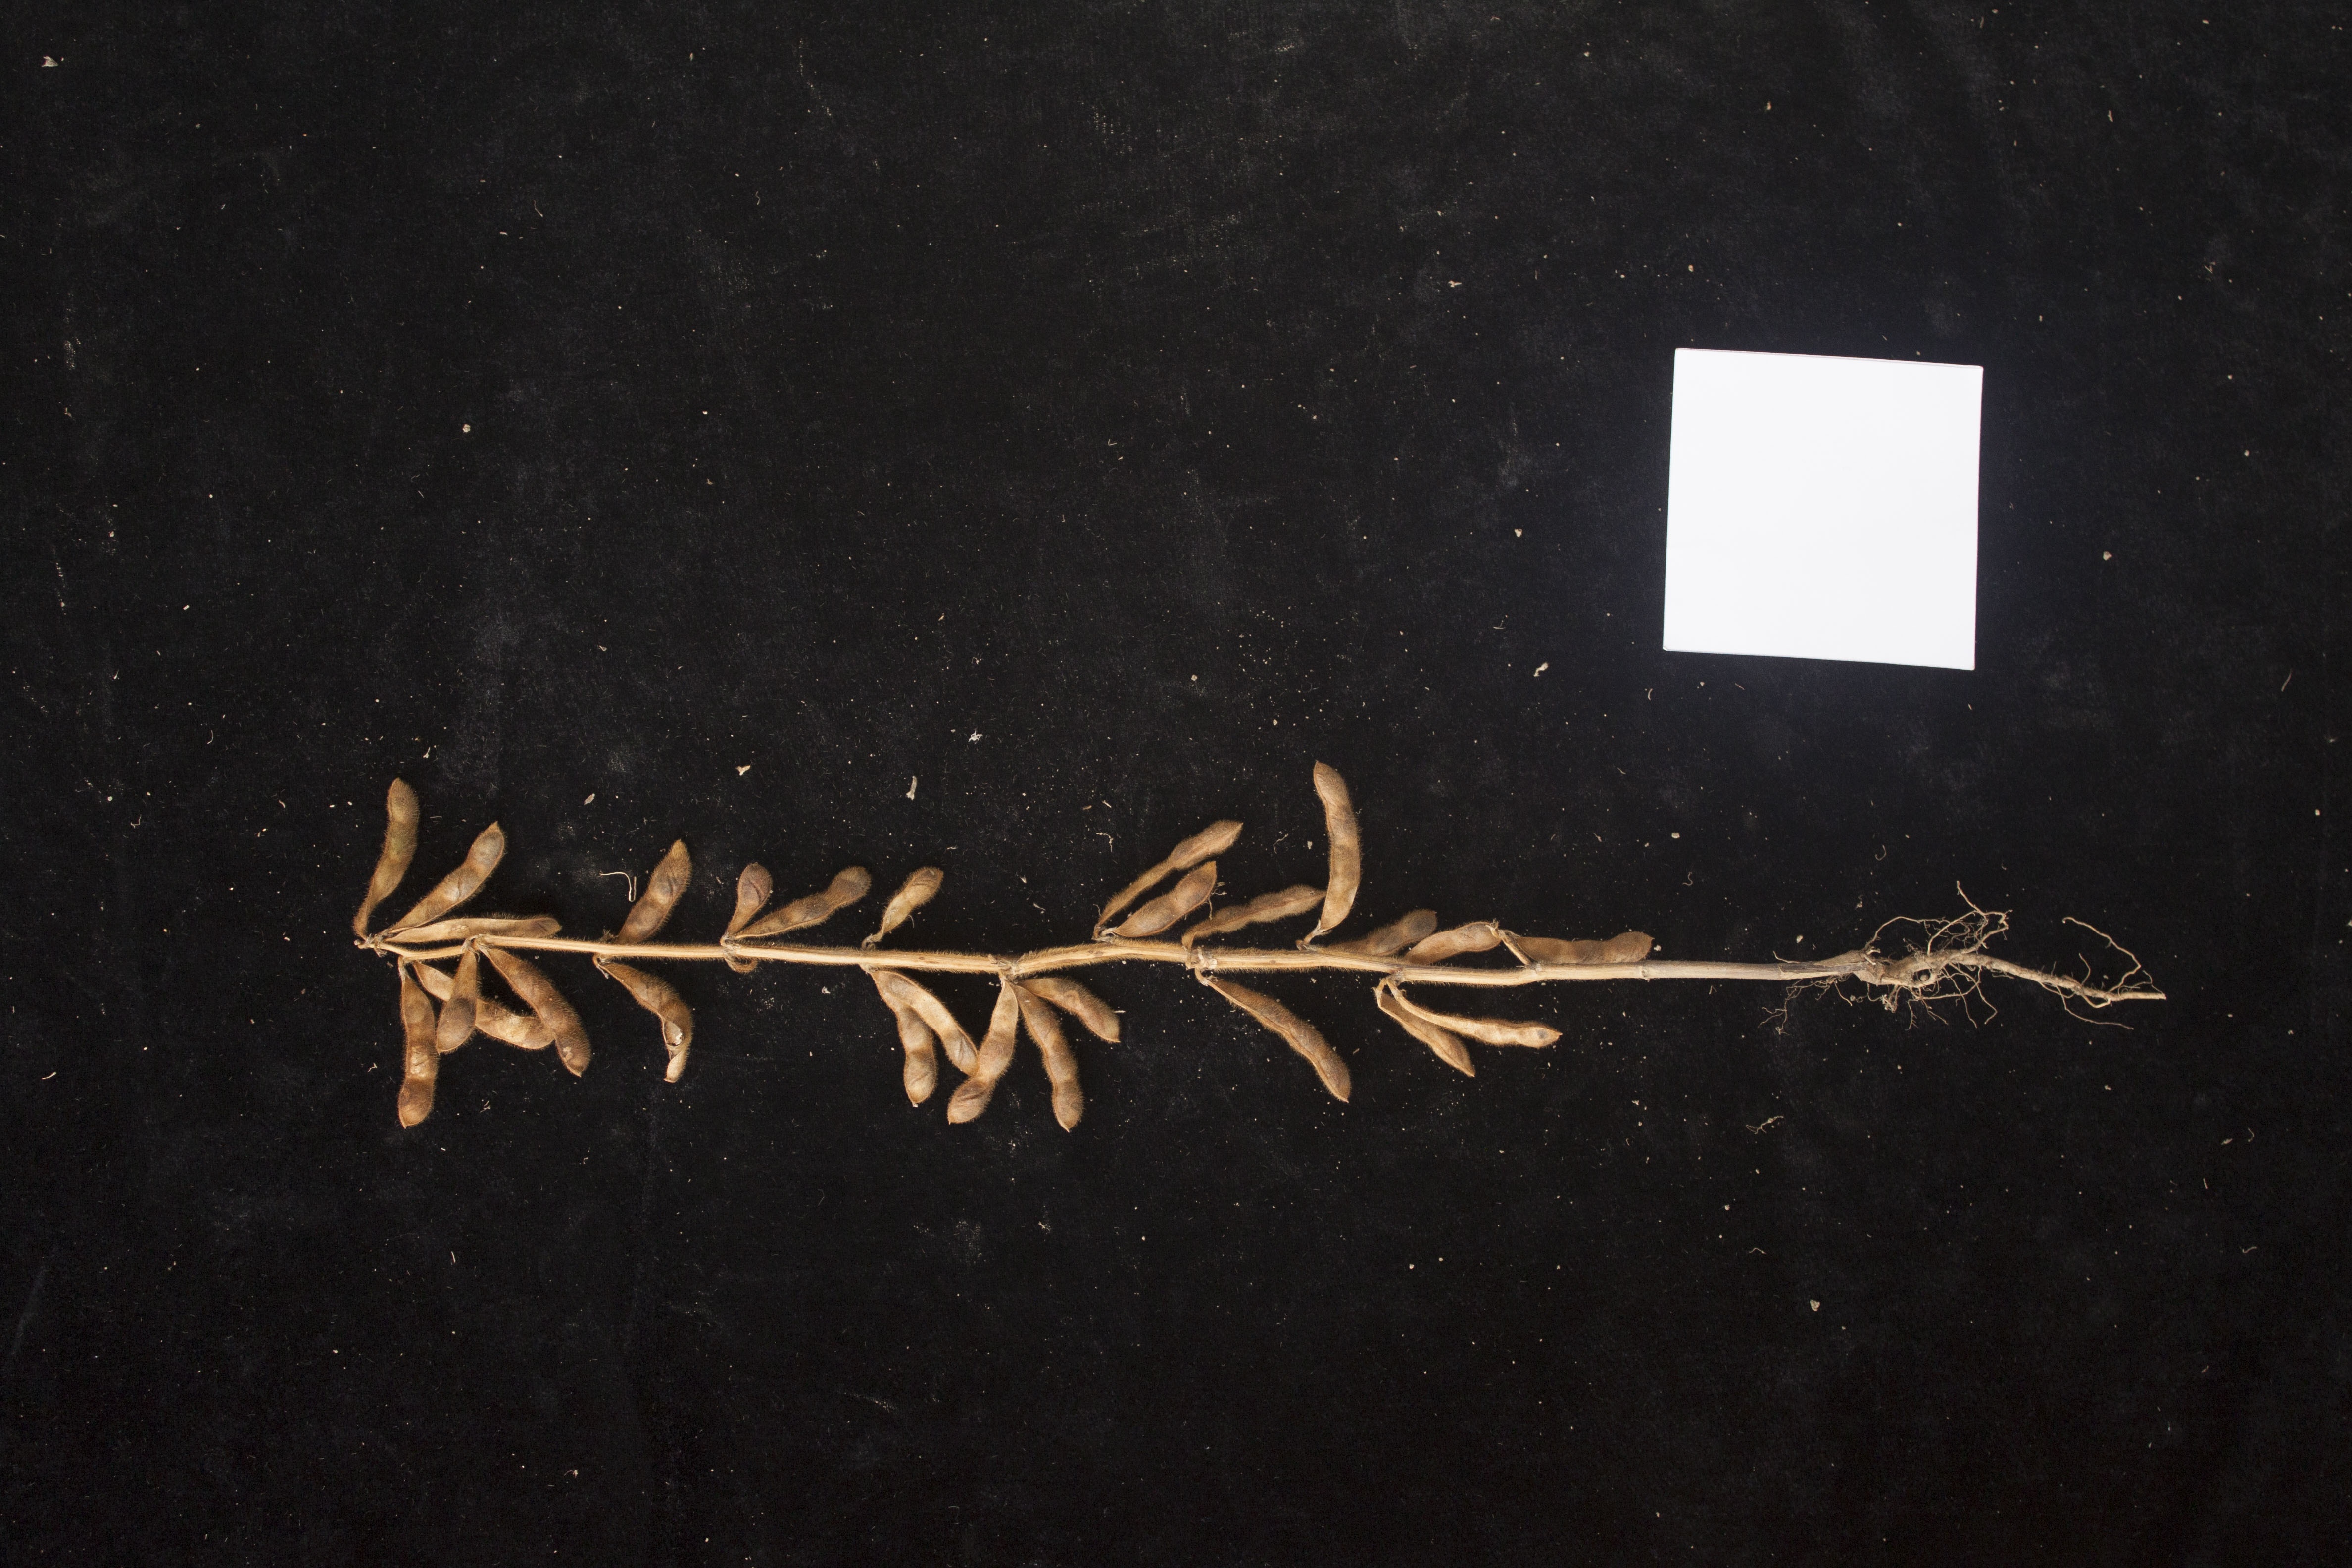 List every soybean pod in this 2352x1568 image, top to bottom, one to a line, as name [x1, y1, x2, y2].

soybean pod [1303, 759, 1361, 945]
soybean pod [353, 777, 420, 937]
soybean pod [379, 821, 506, 938]
soybean pod [1094, 822, 1242, 934]
soybean pod [608, 839, 692, 945]
soybean pod [720, 861, 771, 943]
soybean pod [1109, 862, 1216, 939]
soybean pod [727, 867, 872, 942]
soybean pod [881, 869, 944, 935]
soybean pod [1179, 885, 1327, 948]
soybean pod [1327, 909, 1438, 957]
soybean pod [383, 917, 564, 945]
soybean pod [1404, 923, 1501, 965]
soybean pod [1502, 931, 1654, 967]
soybean pod [479, 941, 590, 1079]
soybean pod [437, 947, 477, 1054]
soybean pod [396, 958, 439, 1129]
soybean pod [595, 962, 693, 1085]
soybean pod [410, 964, 553, 1049]
soybean pod [866, 970, 938, 1110]
soybean pod [874, 970, 979, 1077]
soybean pod [947, 971, 1019, 1125]
soybean pod [1203, 977, 1351, 1105]
soybean pod [1022, 978, 1120, 1045]
soybean pod [1375, 983, 1476, 1078]
soybean pod [1389, 986, 1561, 1050]
soybean pod [1016, 987, 1084, 1134]